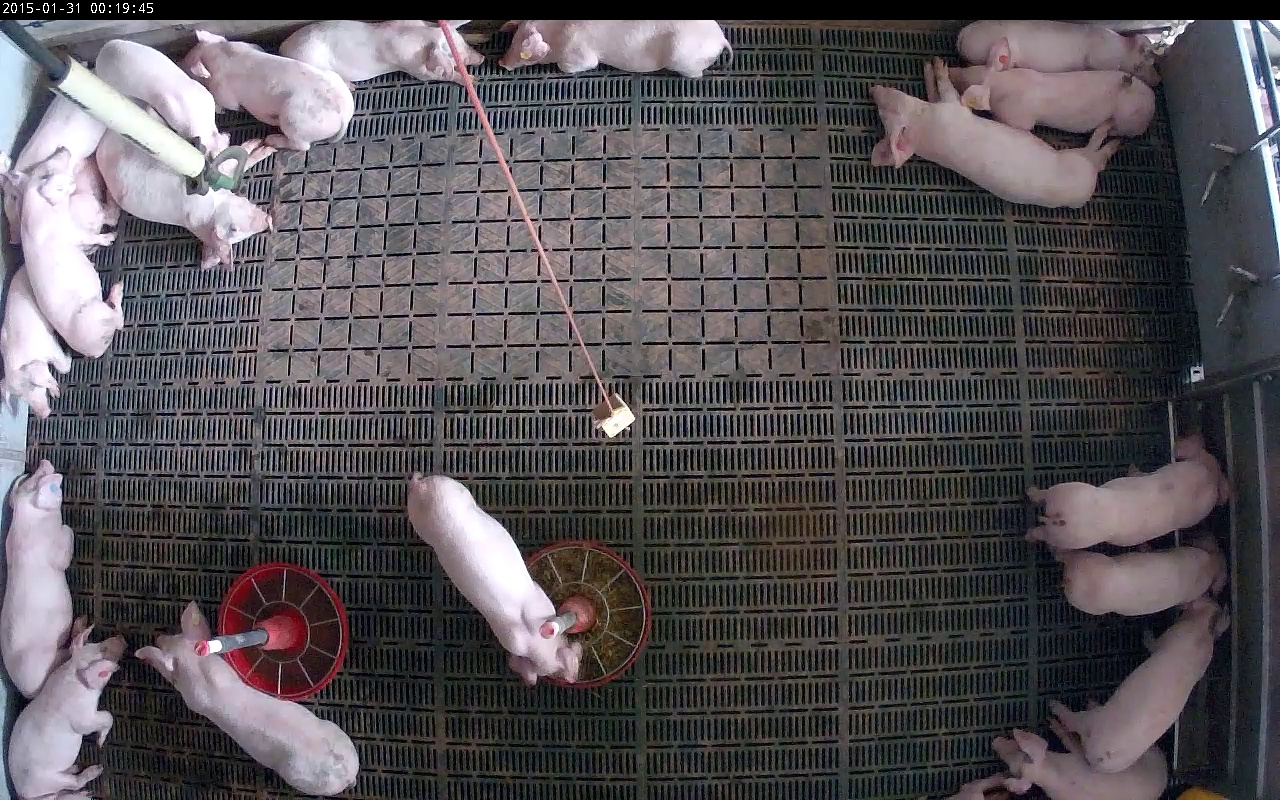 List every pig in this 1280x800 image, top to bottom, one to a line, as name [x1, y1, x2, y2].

pig [280, 19, 487, 94]
pig [499, 19, 736, 78]
pig [955, 21, 1161, 89]
pig [179, 28, 355, 153]
pig [948, 36, 1157, 136]
pig [97, 40, 230, 164]
pig [867, 57, 1120, 212]
pig [0, 94, 108, 248]
pig [96, 104, 279, 270]
pig [7, 146, 126, 358]
pig [0, 262, 76, 419]
pig [1024, 433, 1236, 548]
pig [0, 456, 88, 699]
pig [406, 471, 582, 685]
pig [1051, 531, 1227, 615]
pig [1047, 591, 1230, 773]
pig [134, 602, 360, 796]
pig [6, 623, 128, 798]
pig [991, 719, 1169, 799]